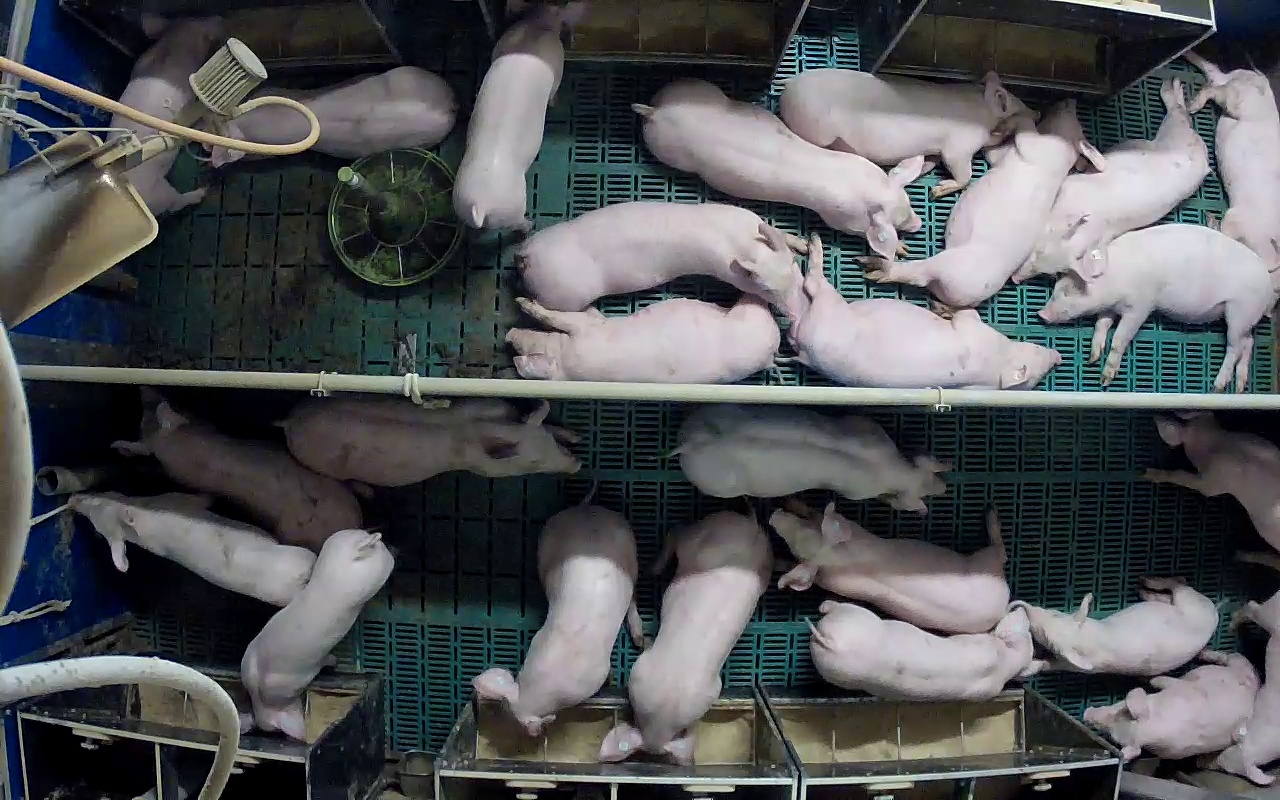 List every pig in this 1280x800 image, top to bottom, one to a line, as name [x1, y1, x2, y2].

pig [453, 0, 587, 234]
pig [104, 10, 226, 217]
pig [1186, 48, 1279, 318]
pig [194, 65, 458, 169]
pig [776, 66, 1044, 199]
pig [1012, 76, 1214, 285]
pig [632, 77, 925, 263]
pig [849, 98, 1107, 305]
pig [512, 198, 807, 320]
pig [1039, 225, 1275, 391]
pig [773, 232, 1061, 389]
pig [505, 291, 781, 381]
pig [110, 387, 366, 552]
pig [275, 395, 585, 489]
pig [649, 404, 955, 516]
pig [1144, 410, 1279, 572]
pig [468, 474, 647, 736]
pig [69, 491, 317, 607]
pig [769, 494, 1029, 636]
pig [600, 499, 776, 766]
pig [236, 528, 395, 740]
pig [1027, 576, 1228, 678]
pig [1195, 592, 1279, 790]
pig [799, 600, 1044, 704]
pig [1082, 648, 1260, 764]